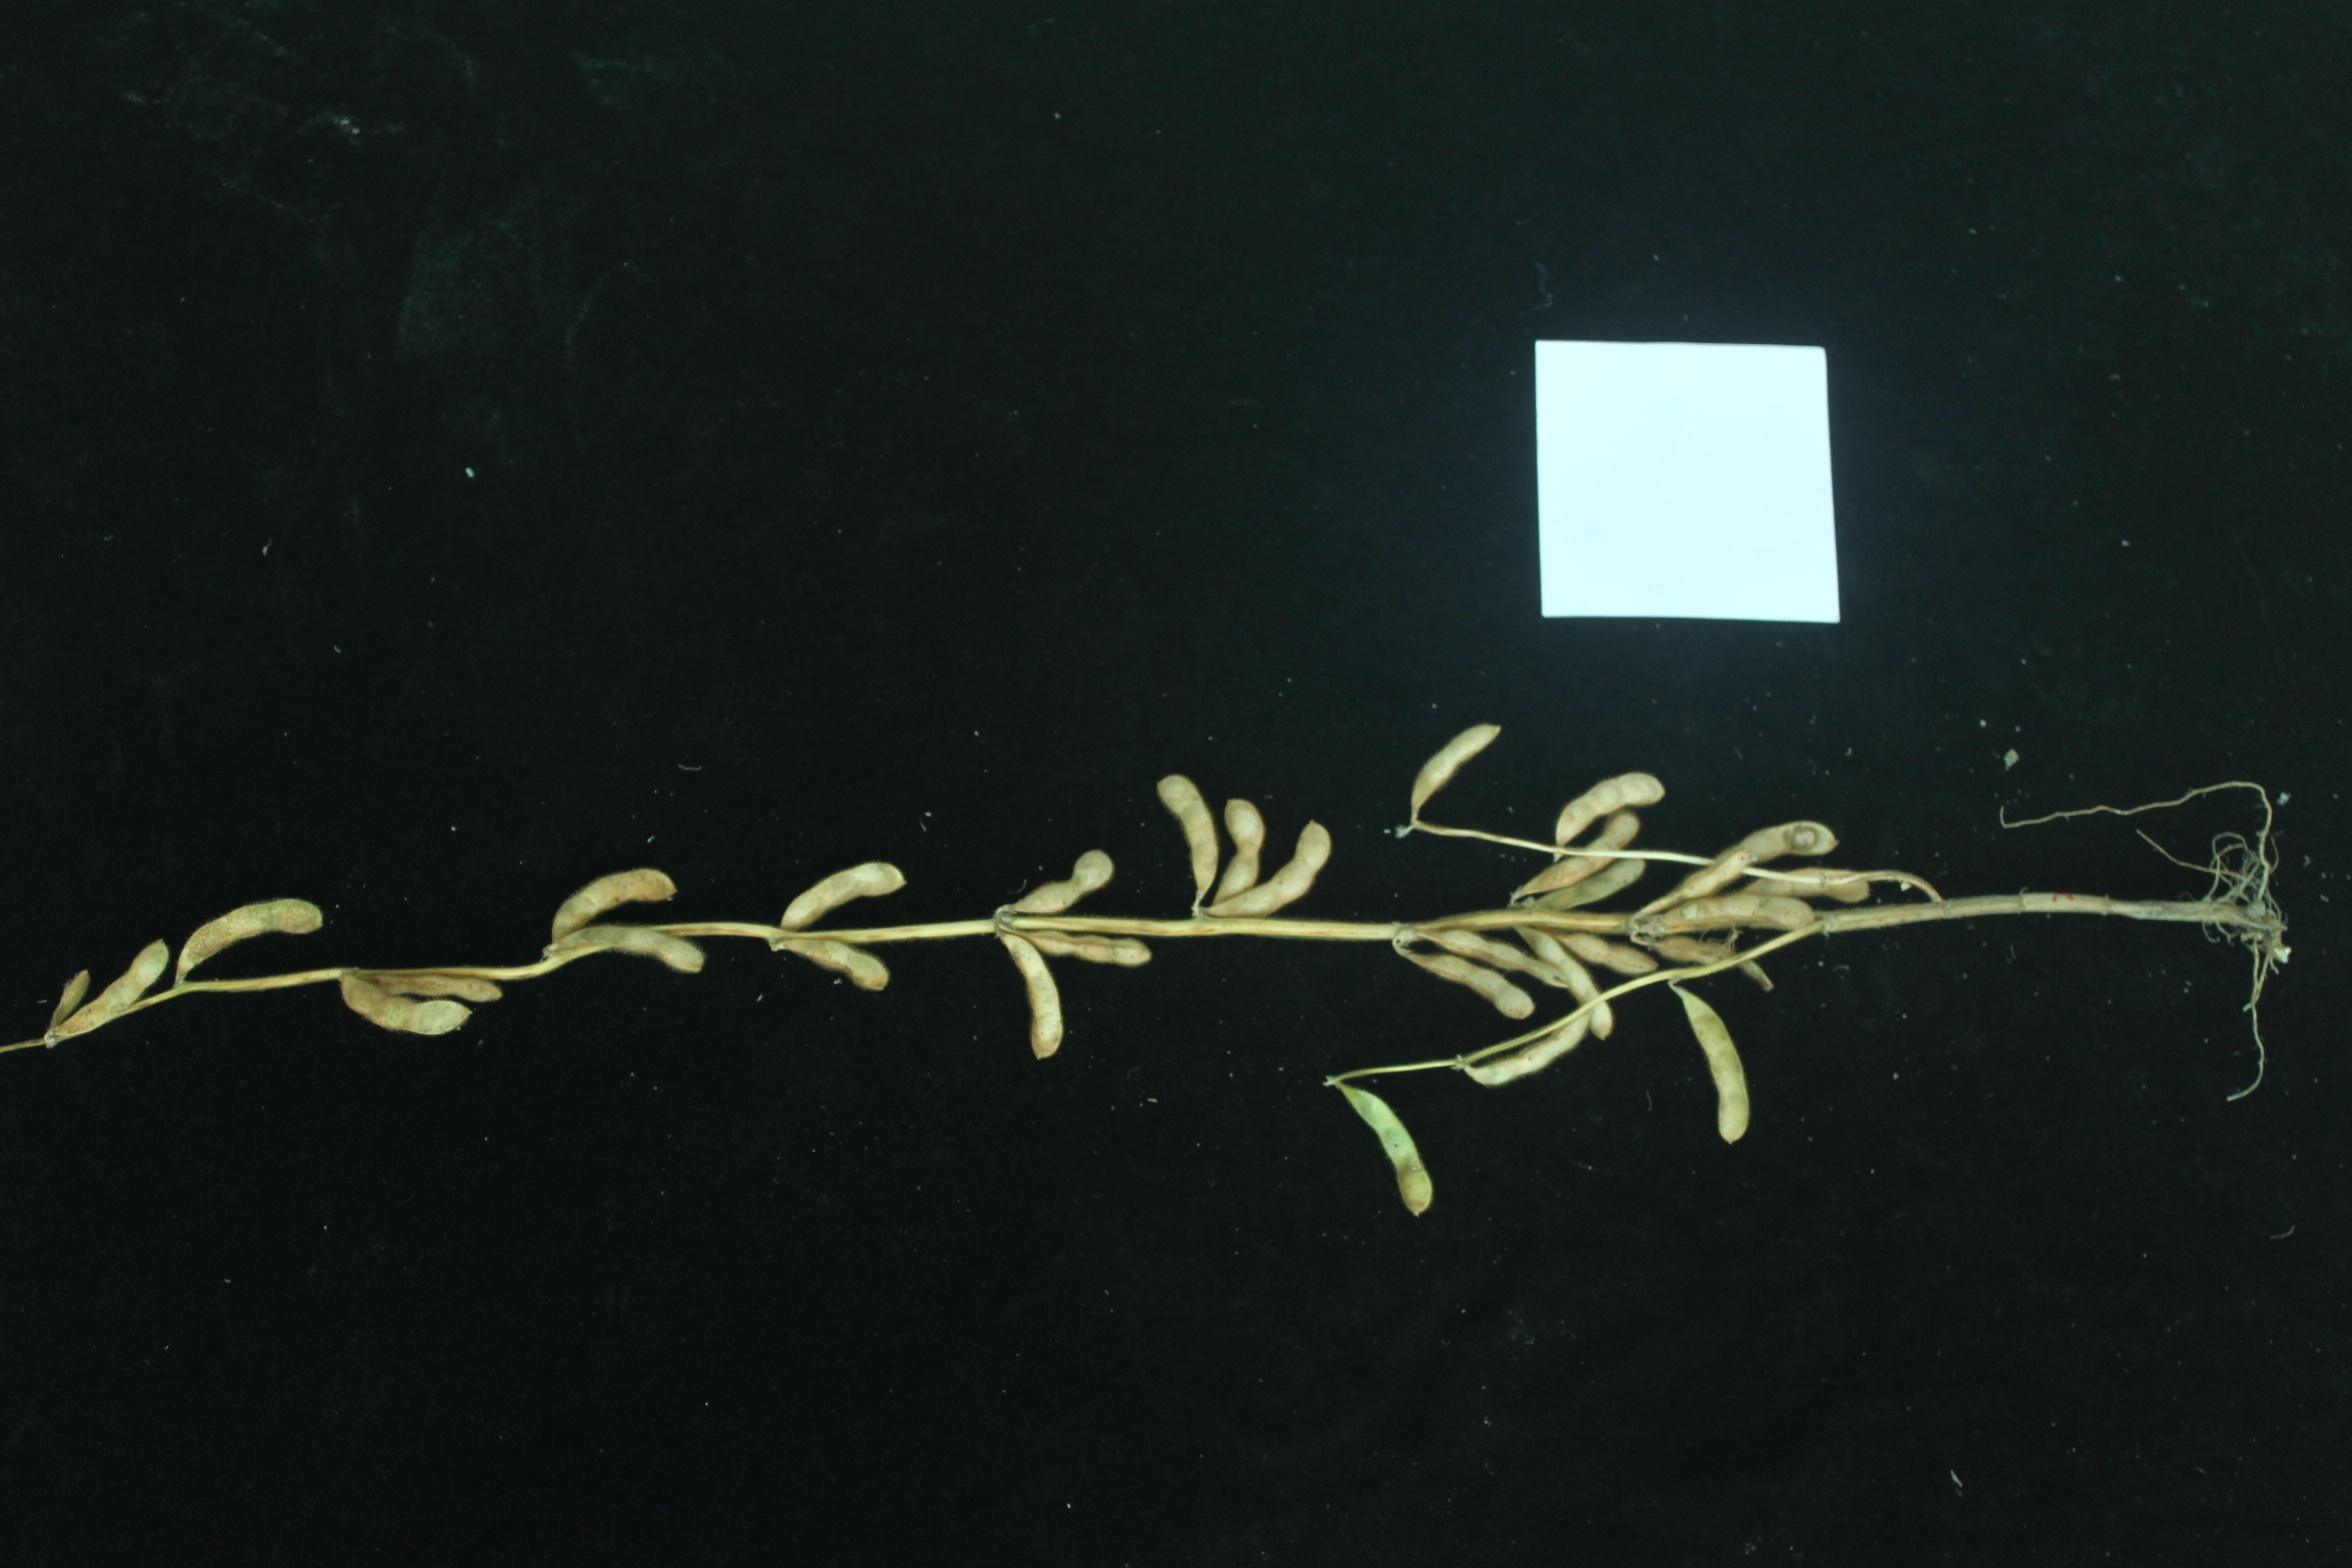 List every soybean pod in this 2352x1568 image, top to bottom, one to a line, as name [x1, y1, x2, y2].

soybean pod [1411, 725, 1500, 815]
soybean pod [1157, 774, 1216, 900]
soybean pod [1557, 774, 1664, 848]
soybean pod [1213, 799, 1263, 906]
soybean pod [1522, 813, 1638, 893]
soybean pod [1734, 820, 1839, 866]
soybean pod [1202, 821, 1328, 919]
soybean pod [1641, 846, 1751, 912]
soybean pod [1007, 851, 1113, 913]
soybean pod [1524, 857, 1645, 910]
soybean pod [780, 862, 904, 929]
soybean pod [1743, 868, 1869, 900]
soybean pod [551, 869, 677, 945]
soybean pod [1657, 893, 1814, 927]
soybean pod [177, 900, 322, 982]
soybean pod [553, 925, 702, 970]
soybean pod [1515, 925, 1611, 1039]
soybean pod [1545, 928, 1657, 973]
soybean pod [1015, 929, 1151, 965]
soybean pod [1418, 930, 1568, 985]
soybean pod [998, 934, 1062, 1058]
soybean pod [1652, 936, 1731, 964]
soybean pod [774, 938, 888, 989]
soybean pod [51, 941, 168, 1034]
soybean pod [1397, 947, 1533, 1018]
soybean pod [53, 969, 88, 1025]
soybean pod [340, 971, 471, 1035]
soybean pod [364, 974, 501, 1001]
soybean pod [1672, 986, 1749, 1143]
soybean pod [1463, 1014, 1588, 1083]
soybean pod [1336, 1082, 1430, 1216]